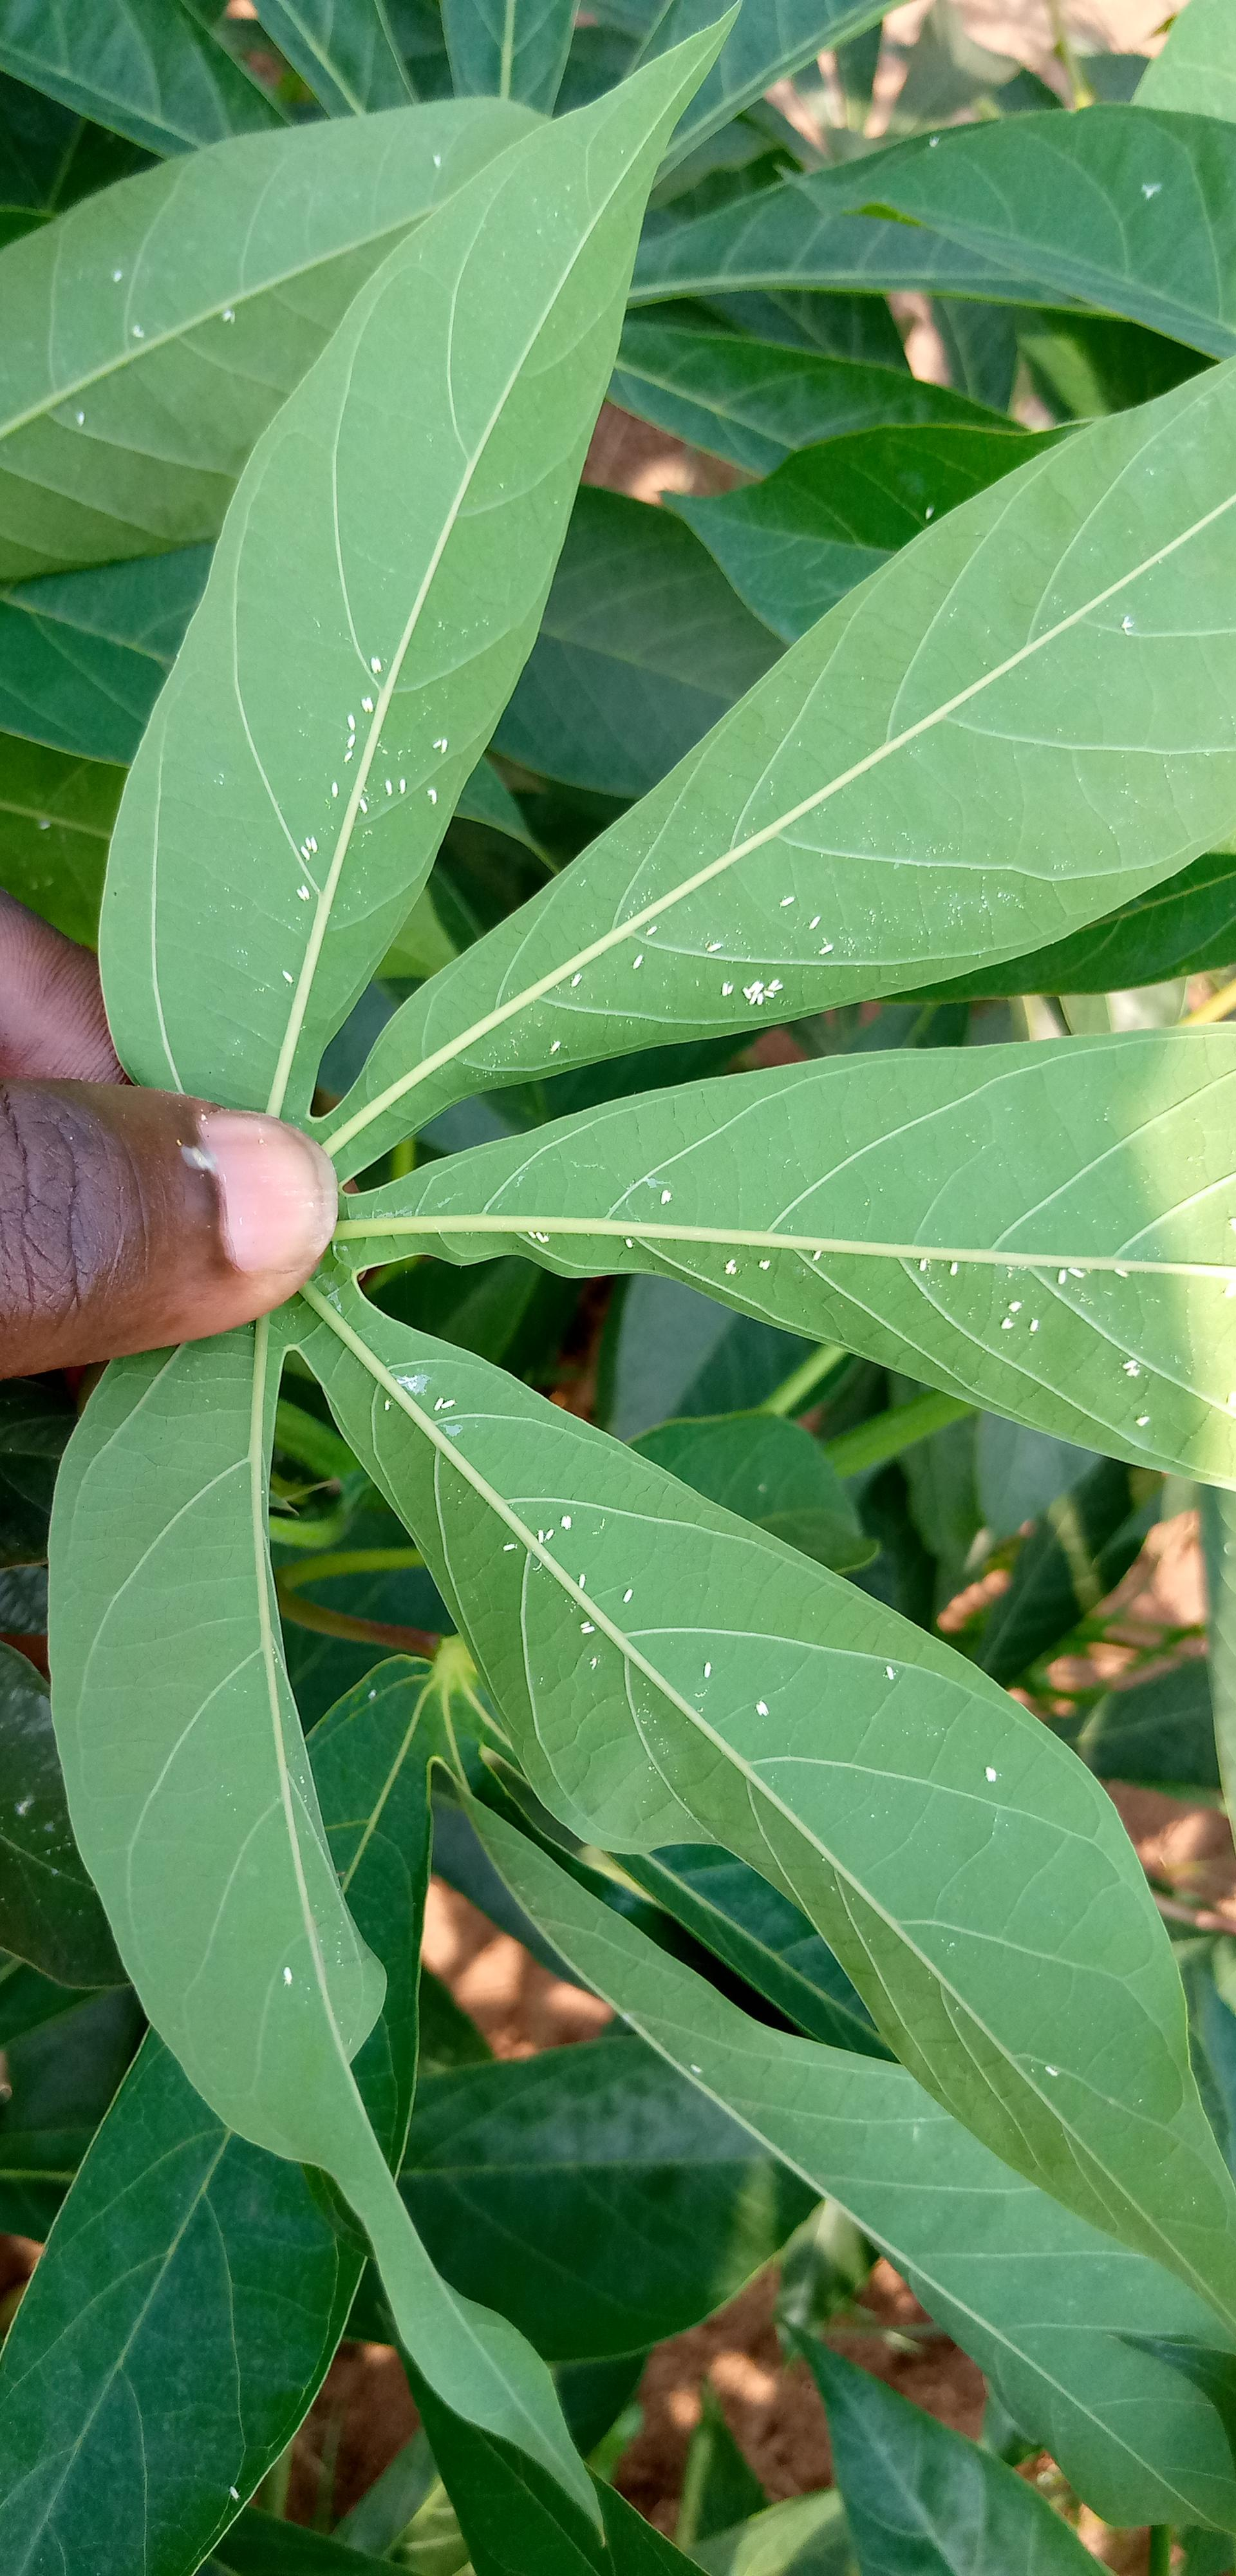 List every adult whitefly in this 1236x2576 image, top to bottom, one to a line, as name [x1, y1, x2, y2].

whitefly [429, 149, 443, 174]
whitefly [106, 268, 132, 285]
whitefly [220, 310, 238, 328]
whitefly [129, 322, 147, 341]
whitefly [73, 409, 89, 433]
whitefly [924, 504, 934, 522]
whitefly [1120, 614, 1138, 638]
whitefly [369, 656, 382, 675]
whitefly [360, 697, 375, 714]
whitefly [346, 713, 357, 730]
whitefly [346, 734, 357, 749]
whitefly [431, 737, 442, 750]
whitefly [441, 737, 449, 755]
whitefly [342, 750, 353, 764]
whitefly [398, 776, 407, 796]
whitefly [384, 778, 393, 797]
whitefly [330, 780, 340, 799]
whitefly [425, 788, 439, 806]
whitefly [358, 797, 370, 815]
whitefly [309, 835, 321, 853]
whitefly [299, 844, 311, 862]
whitefly [295, 884, 311, 902]
whitefly [778, 895, 797, 907]
whitefly [808, 914, 824, 931]
whitefly [646, 923, 659, 937]
whitefly [706, 940, 724, 952]
whitefly [817, 943, 835, 957]
whitefly [632, 953, 644, 972]
whitefly [280, 969, 294, 985]
whitefly [570, 972, 584, 988]
whitefly [769, 978, 783, 992]
whitefly [721, 980, 733, 998]
whitefly [751, 980, 764, 993]
whitefly [740, 987, 751, 999]
whitefly [751, 993, 765, 1006]
whitefly [548, 1039, 561, 1056]
whitefly [659, 1188, 674, 1207]
whitefly [624, 1238, 633, 1250]
whitefly [811, 1249, 823, 1264]
whitefly [918, 1256, 930, 1274]
whitefly [757, 1258, 771, 1272]
whitefly [724, 1258, 740, 1276]
whitefly [948, 1260, 962, 1279]
whitefly [1067, 1266, 1087, 1280]
whitefly [1112, 1266, 1131, 1280]
whitefly [1056, 1267, 1067, 1287]
whitefly [1007, 1299, 1024, 1315]
whitefly [1000, 1315, 1016, 1331]
whitefly [1027, 1316, 1040, 1338]
whitefly [1121, 1357, 1138, 1371]
whitefly [1125, 1368, 1141, 1378]
whitefly [433, 1395, 442, 1412]
whitefly [442, 1396, 456, 1412]
whitefly [383, 1397, 393, 1416]
whitefly [1134, 1413, 1152, 1428]
whitefly [559, 1513, 574, 1531]
whitefly [545, 1526, 556, 1545]
whitefly [536, 1528, 544, 1547]
whitefly [501, 1541, 521, 1553]
whitefly [577, 1572, 588, 1590]
whitefly [621, 1587, 635, 1605]
whitefly [577, 1619, 599, 1636]
whitefly [588, 1656, 600, 1671]
whitefly [702, 1660, 713, 1681]
whitefly [883, 1664, 896, 1682]
whitefly [754, 1699, 772, 1719]
whitefly [984, 1765, 1000, 1783]
whitefly [280, 1964, 295, 1989]
whitefly [1043, 2064, 1060, 2079]